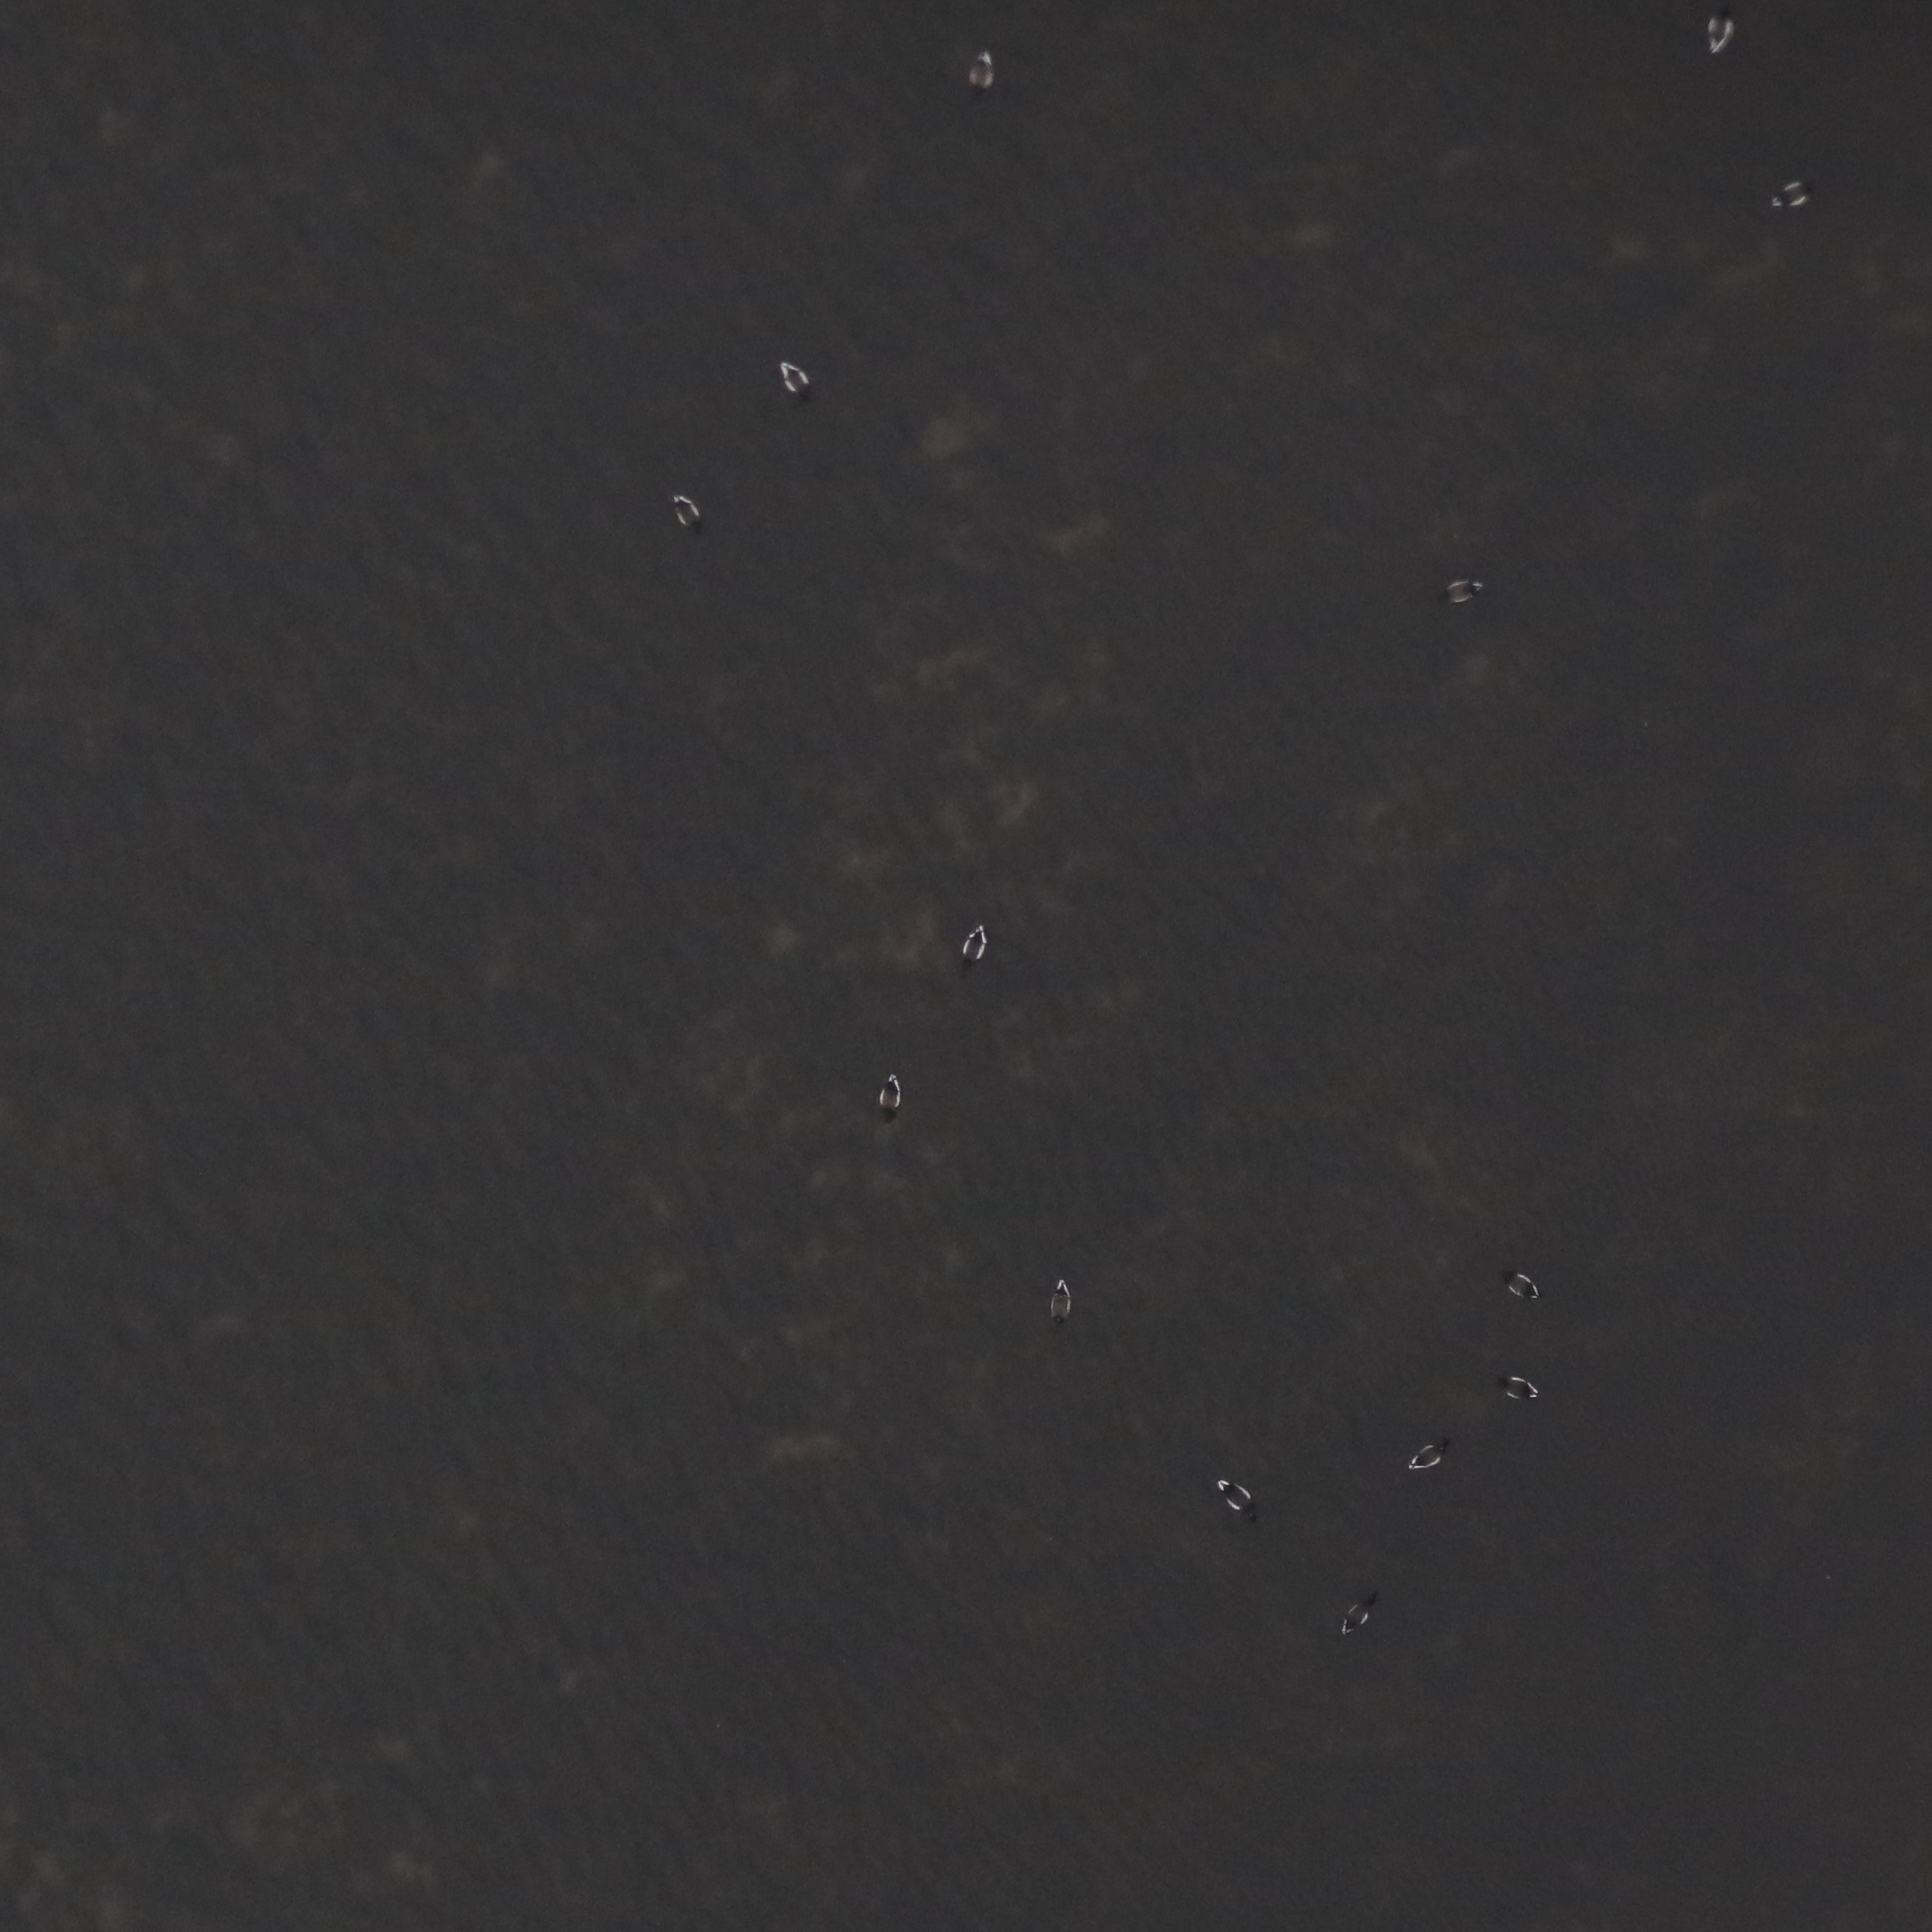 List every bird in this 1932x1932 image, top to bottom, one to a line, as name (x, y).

brant (1719, 33)
brant (980, 74)
brant (1795, 191)
brant (795, 380)
brant (687, 513)
brant (1454, 593)
brant (975, 947)
brant (891, 1097)
brant (1522, 1286)
brant (1061, 1301)
brant (1519, 1387)
brant (1430, 1457)
brant (1238, 1497)
brant (1356, 1616)